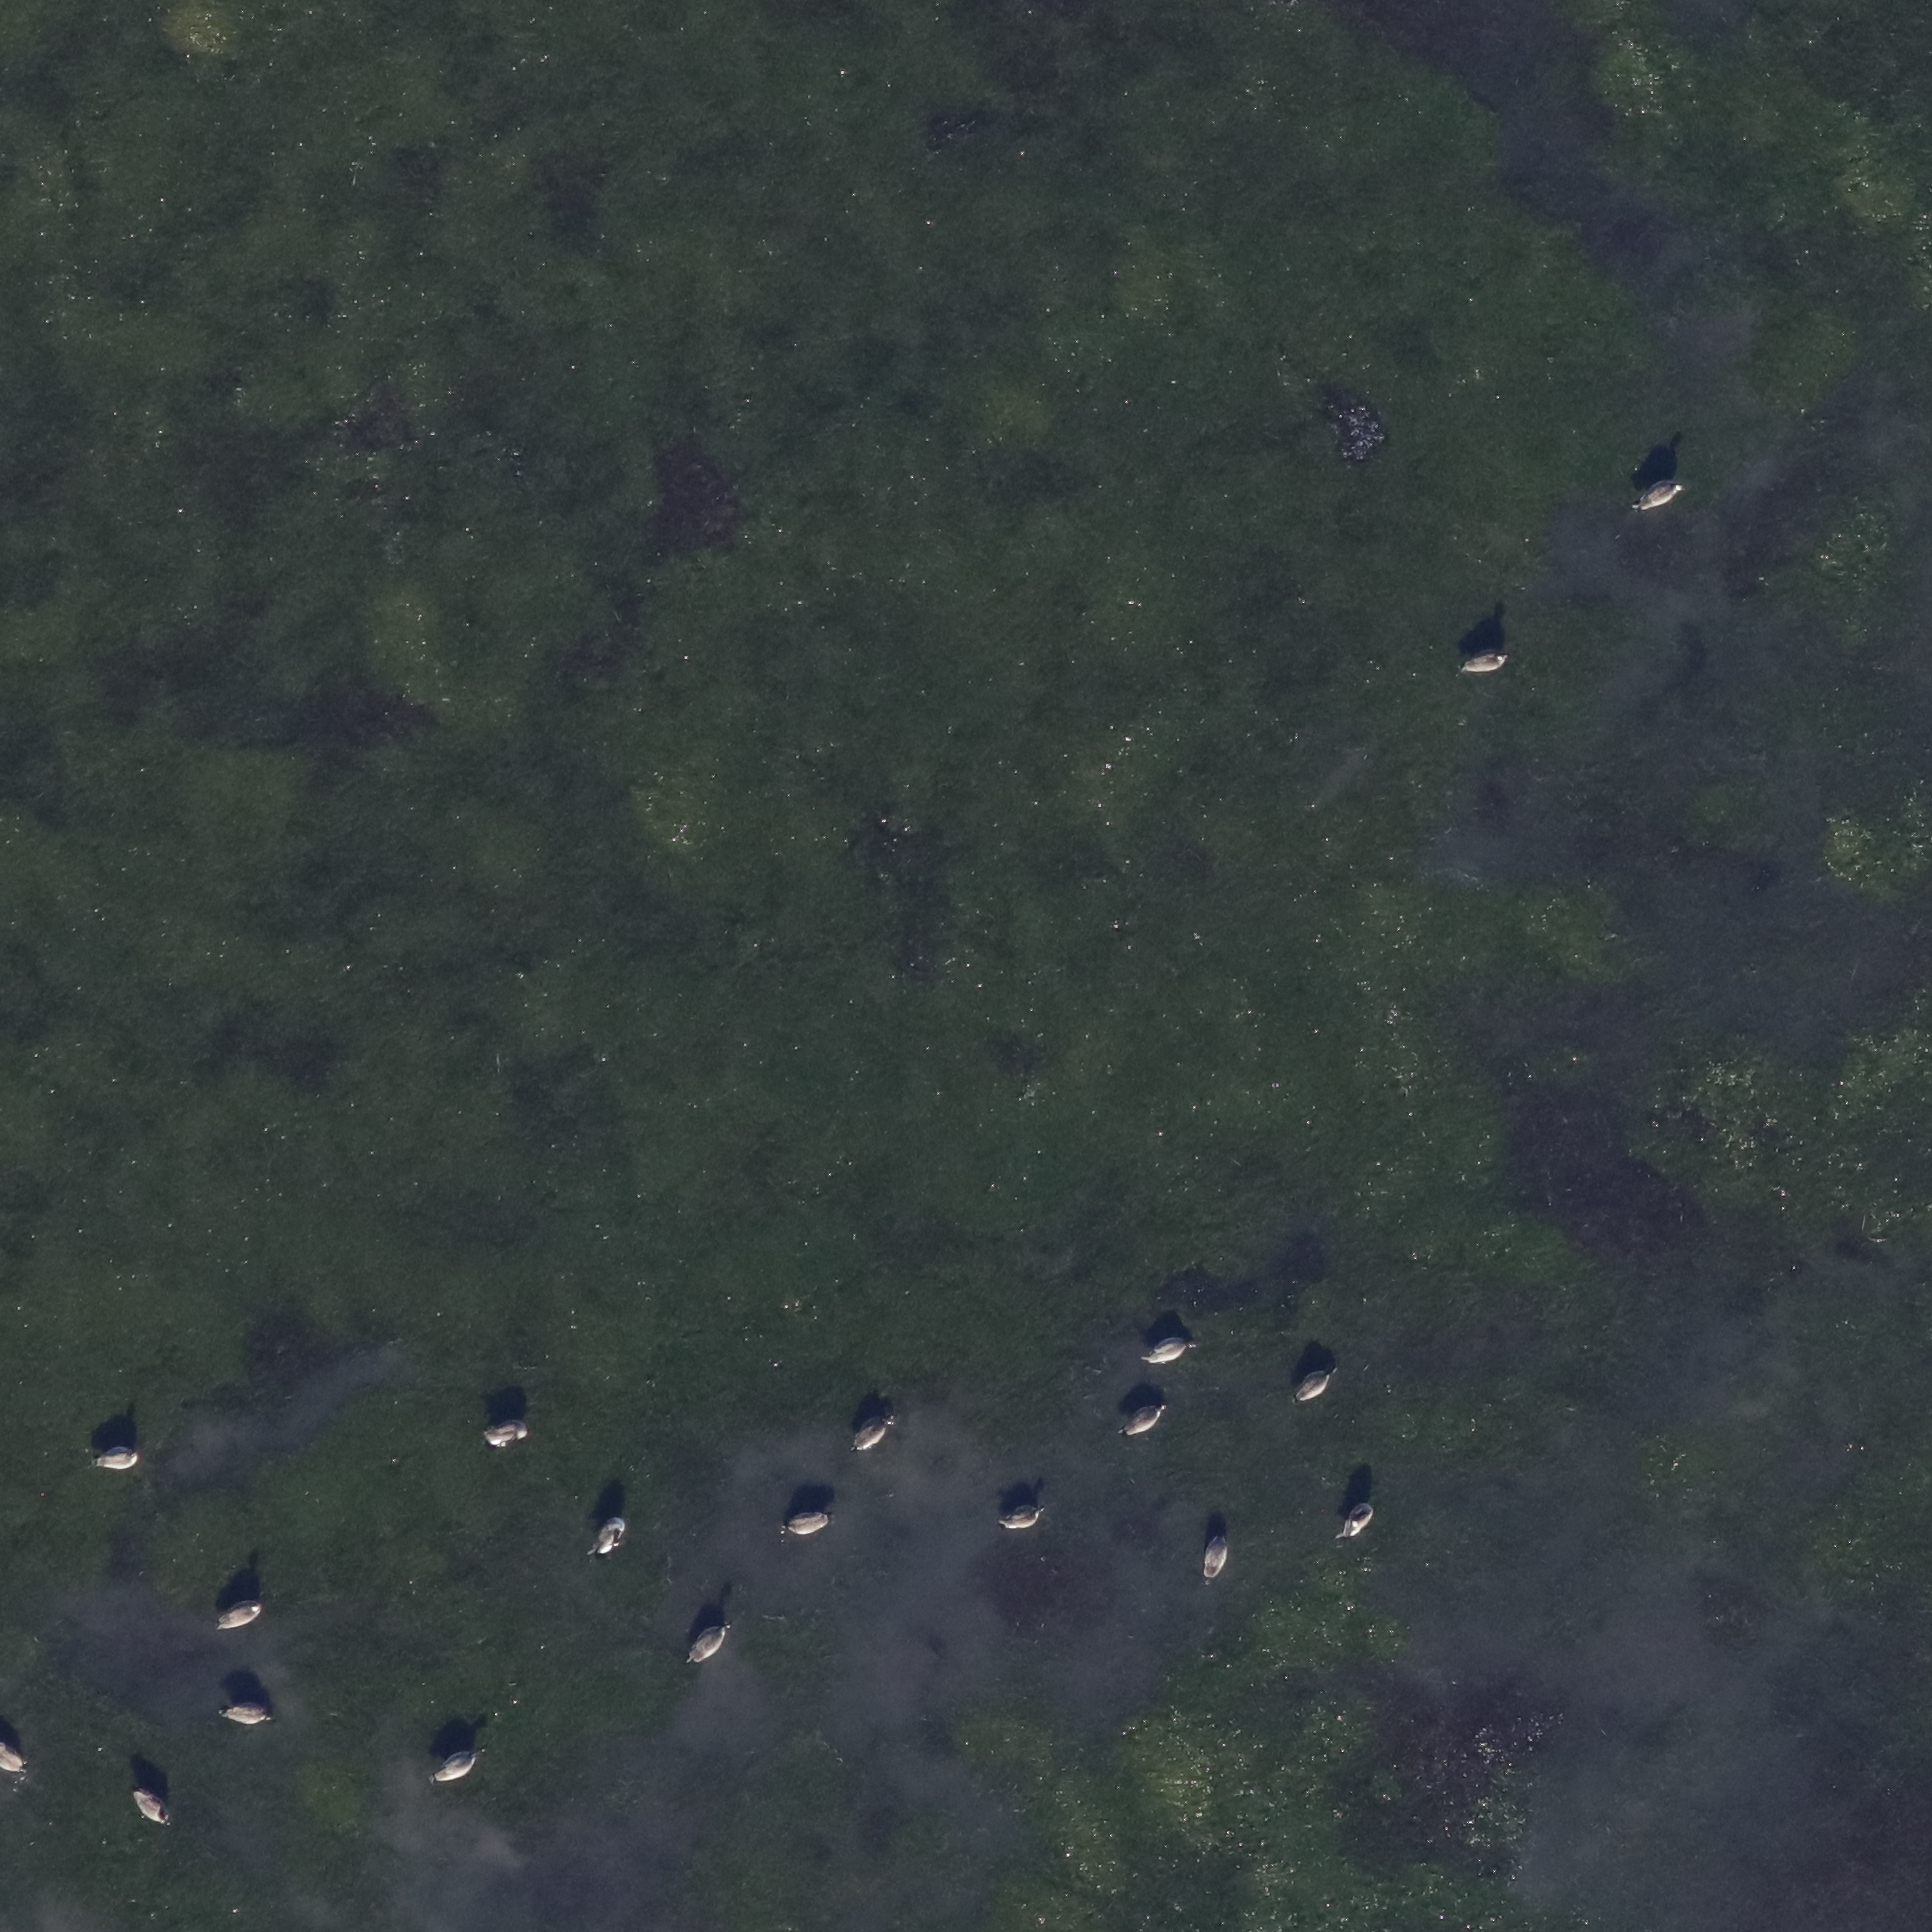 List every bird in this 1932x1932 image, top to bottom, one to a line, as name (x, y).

Canada goose (1656, 494)
Canada goose (1483, 661)
Canada goose (1167, 1349)
Canada goose (1312, 1385)
Canada goose (1144, 1419)
Canada goose (509, 1430)
Canada goose (871, 1434)
Canada goose (116, 1458)
Canada goose (1020, 1516)
Canada goose (1354, 1521)
Canada goose (807, 1523)
Canada goose (607, 1532)
Canada goose (1214, 1556)
Canada goose (238, 1615)
Canada goose (705, 1644)
Canada goose (247, 1714)
Canada goose (7, 1758)
Canada goose (455, 1766)
Canada goose (150, 1805)